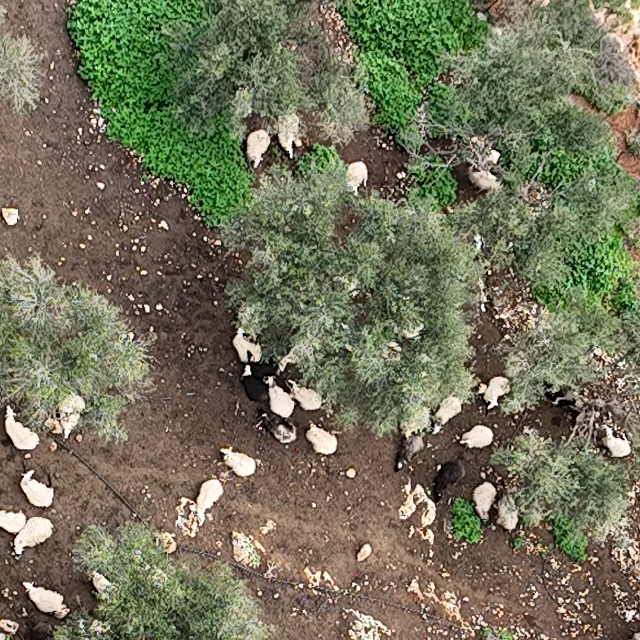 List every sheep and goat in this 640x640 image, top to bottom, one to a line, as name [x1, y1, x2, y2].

sheep [275, 111, 299, 159]
sheep [244, 129, 271, 168]
sheep [343, 161, 367, 193]
sheep [468, 164, 505, 190]
sheep [399, 321, 423, 344]
sheep [231, 327, 262, 364]
sheep [278, 330, 324, 373]
sheep [379, 340, 402, 362]
sheep [245, 350, 273, 376]
sheep [241, 364, 266, 400]
sheep [263, 375, 294, 418]
sheep [485, 375, 510, 409]
sheep [285, 378, 322, 410]
sheep [542, 380, 576, 410]
sheep [59, 392, 86, 438]
sheep [430, 394, 462, 436]
sheep [4, 405, 39, 450]
sheep [259, 410, 297, 444]
sheep [305, 421, 339, 457]
sheep [459, 424, 493, 450]
sheep [599, 424, 631, 458]
sheep [392, 432, 425, 473]
sheep [219, 446, 258, 478]
sheep [430, 458, 463, 502]
sheep [20, 466, 54, 509]
sheep [196, 478, 223, 527]
sheep [496, 479, 518, 530]
sheep [471, 480, 497, 525]
sheep [0, 500, 26, 533]
sheep [14, 515, 53, 553]
sheep [89, 570, 115, 596]
sheep [22, 581, 66, 613]
sheep [27, 619, 54, 639]
sheep [634, 630, 639, 639]